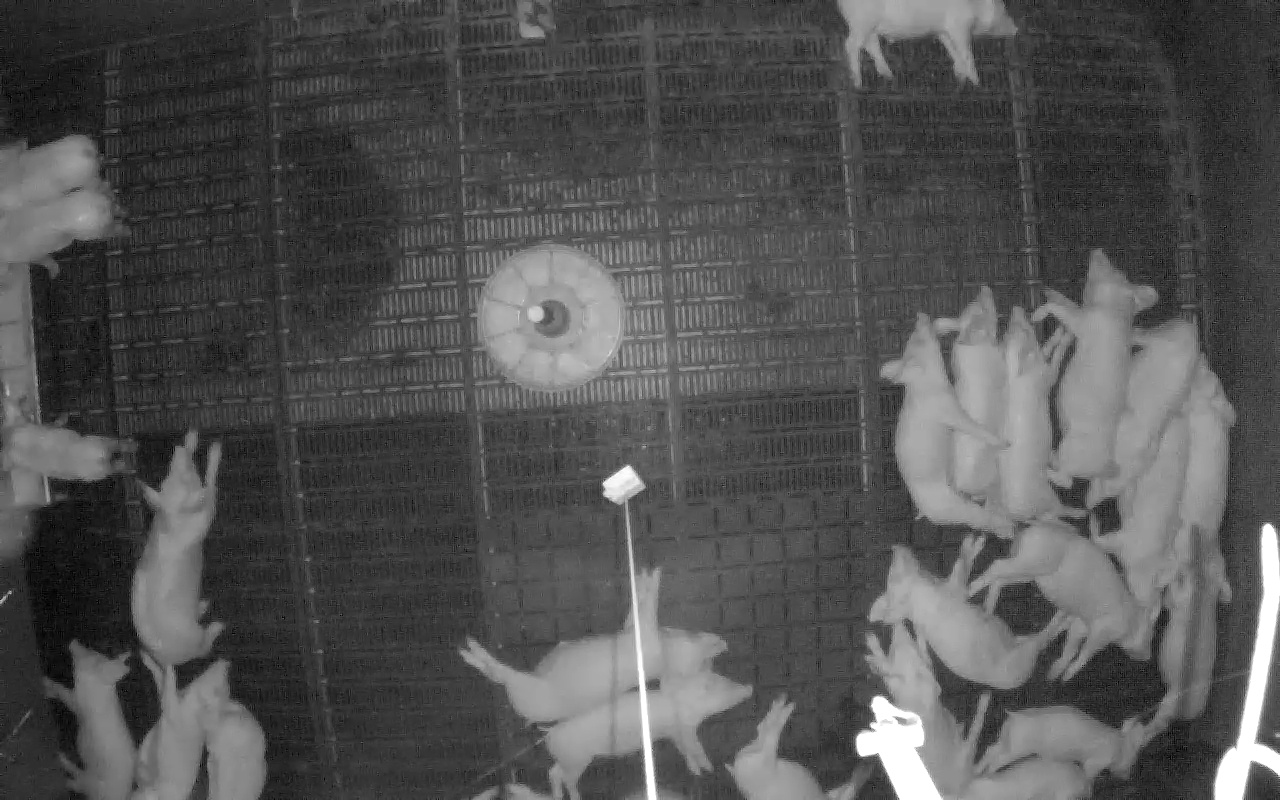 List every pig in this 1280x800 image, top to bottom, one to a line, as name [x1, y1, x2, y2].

pig [837, 3, 1019, 91]
pig [0, 132, 115, 214]
pig [2, 187, 135, 281]
pig [1032, 247, 1157, 490]
pig [934, 284, 1021, 527]
pig [997, 308, 1087, 534]
pig [877, 311, 1020, 539]
pig [1085, 313, 1203, 509]
pig [1173, 353, 1238, 567]
pig [1089, 386, 1191, 608]
pig [1, 399, 141, 483]
pig [129, 427, 224, 668]
pig [961, 518, 1163, 682]
pig [1142, 533, 1233, 747]
pig [868, 534, 1075, 693]
pig [458, 566, 728, 724]
pig [863, 621, 988, 800]
pig [39, 640, 137, 799]
pig [129, 647, 247, 799]
pig [538, 656, 753, 799]
pig [724, 693, 871, 799]
pig [975, 704, 1146, 780]
pig [206, 705, 267, 799]
pig [962, 756, 1097, 798]